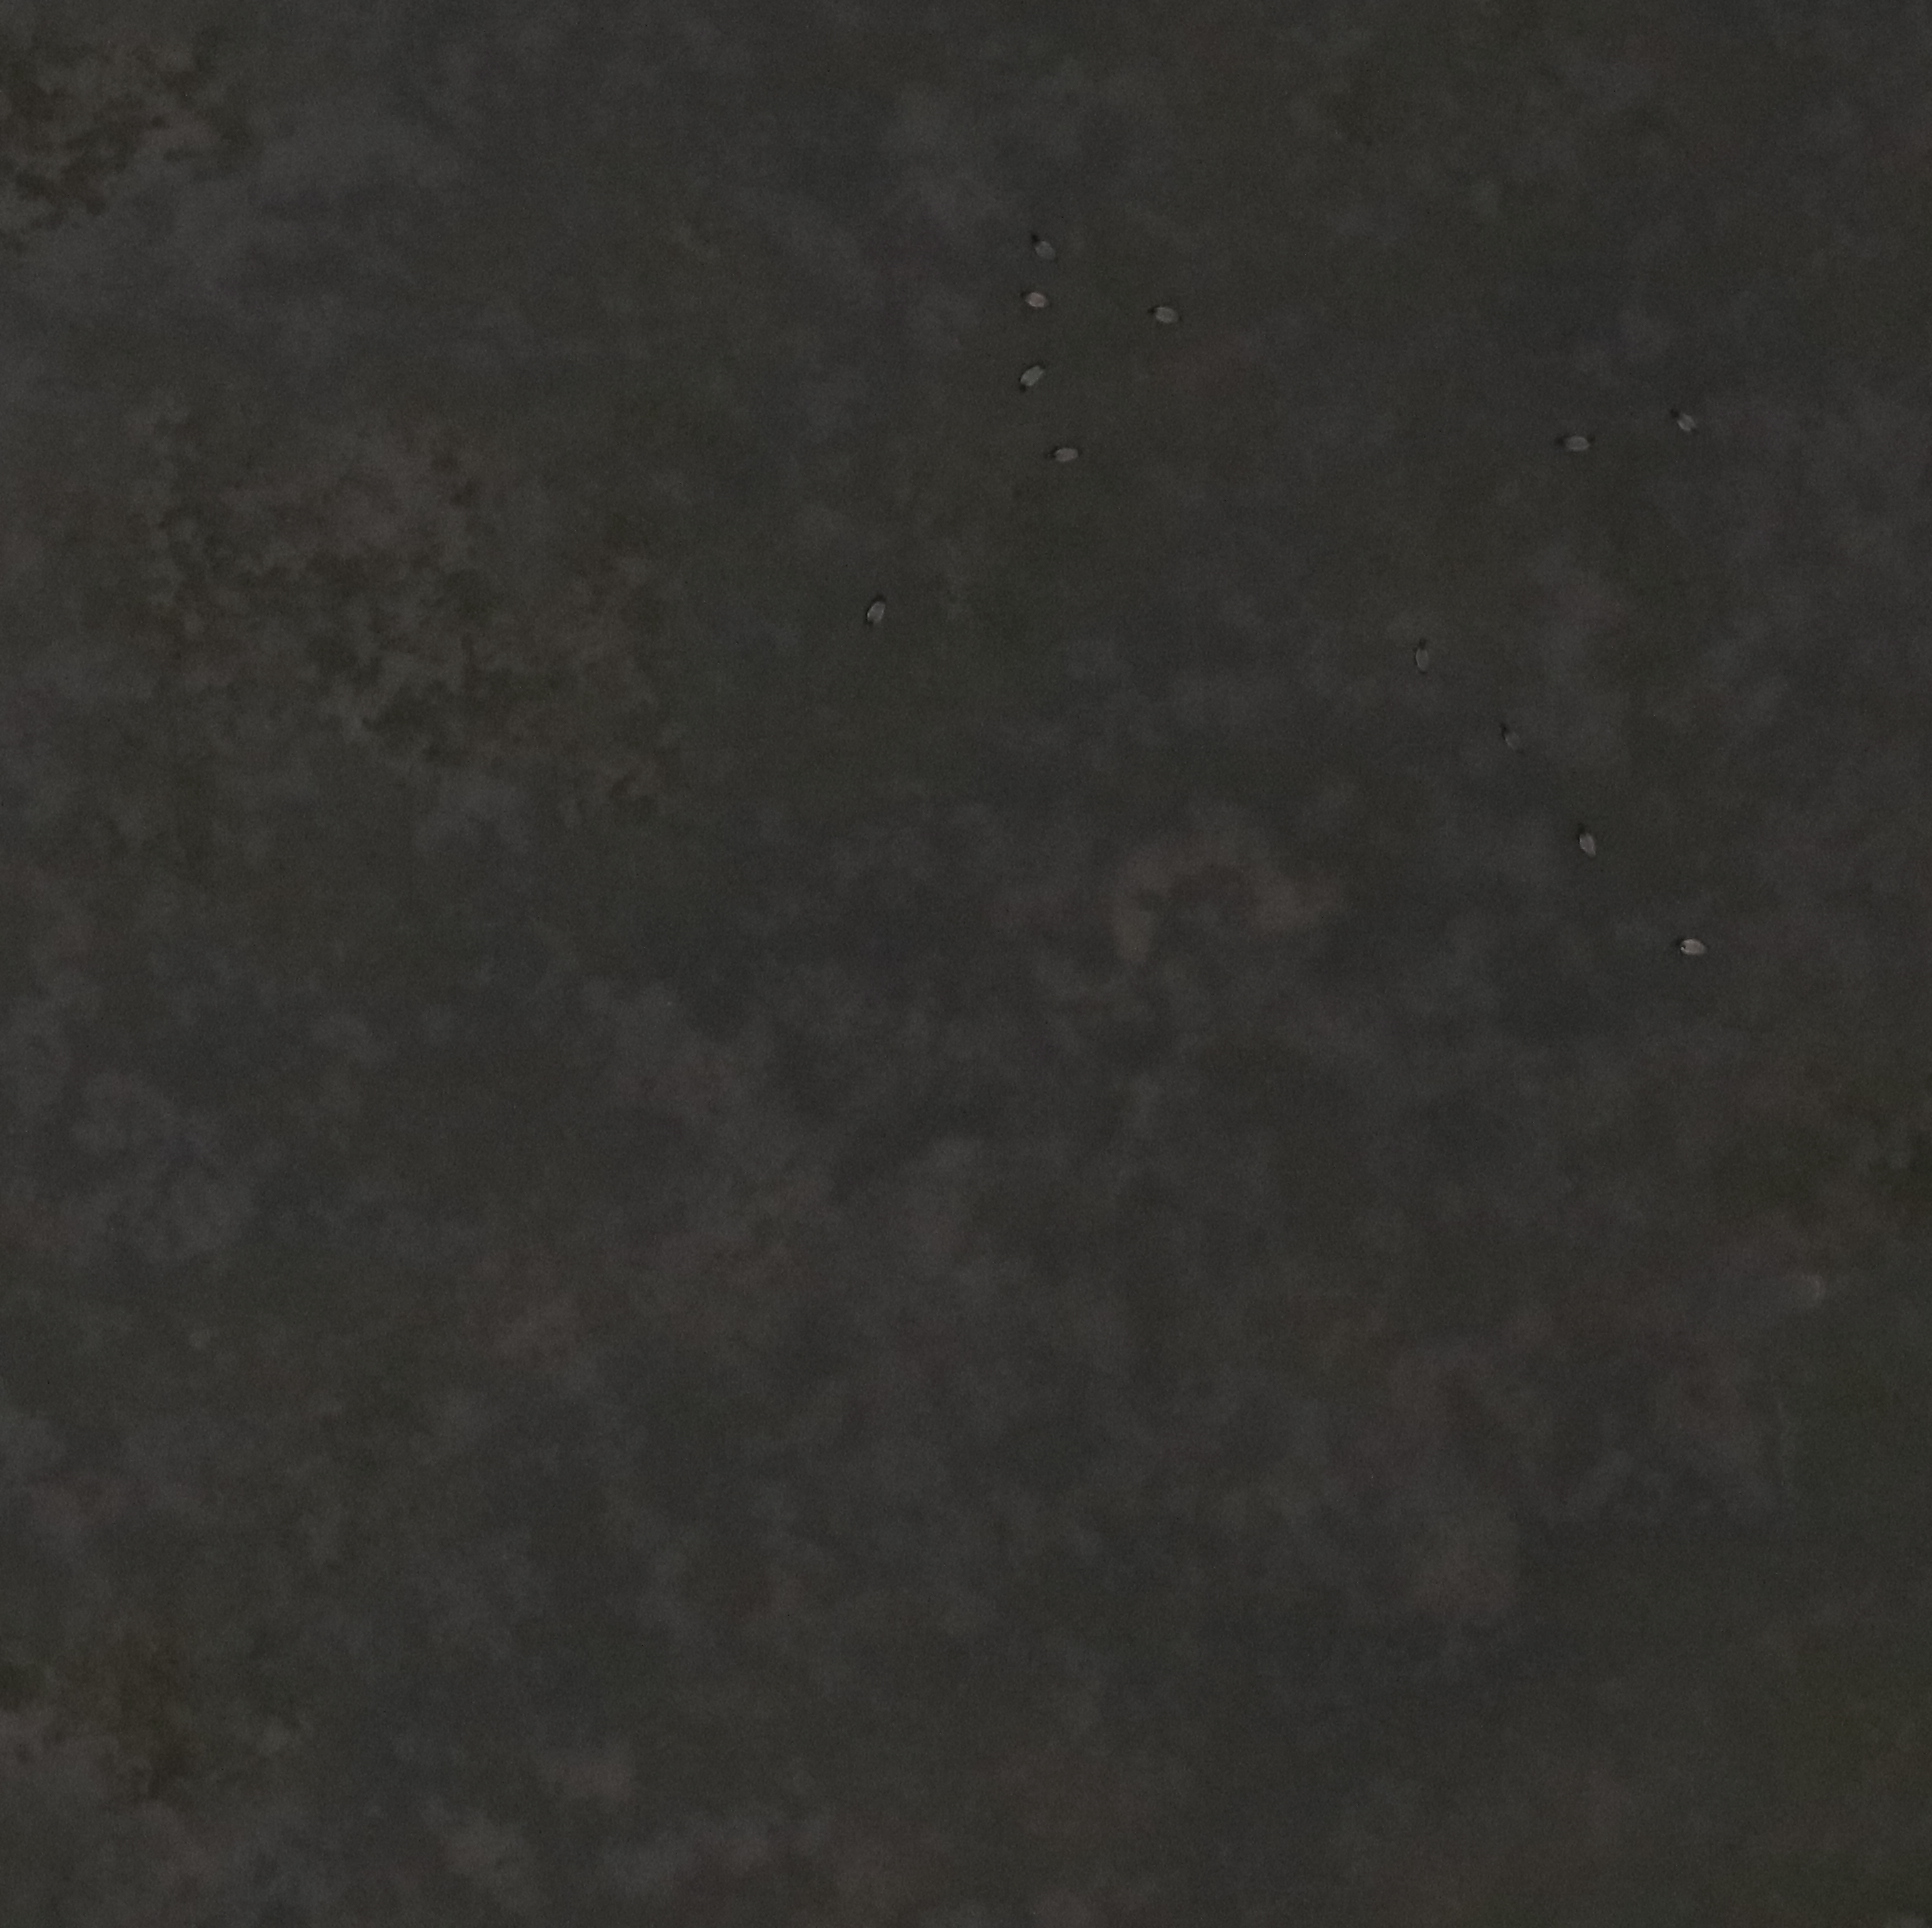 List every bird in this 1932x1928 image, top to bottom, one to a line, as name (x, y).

Canada goose (1043, 251)
Canada goose (1035, 300)
Canada goose (1164, 314)
Canada goose (1032, 377)
Canada goose (1685, 421)
Canada goose (1580, 441)
Canada goose (1062, 452)
Canada goose (876, 614)
Canada goose (1422, 659)
Canada goose (1513, 741)
Canada goose (1587, 842)
Canada goose (1693, 947)